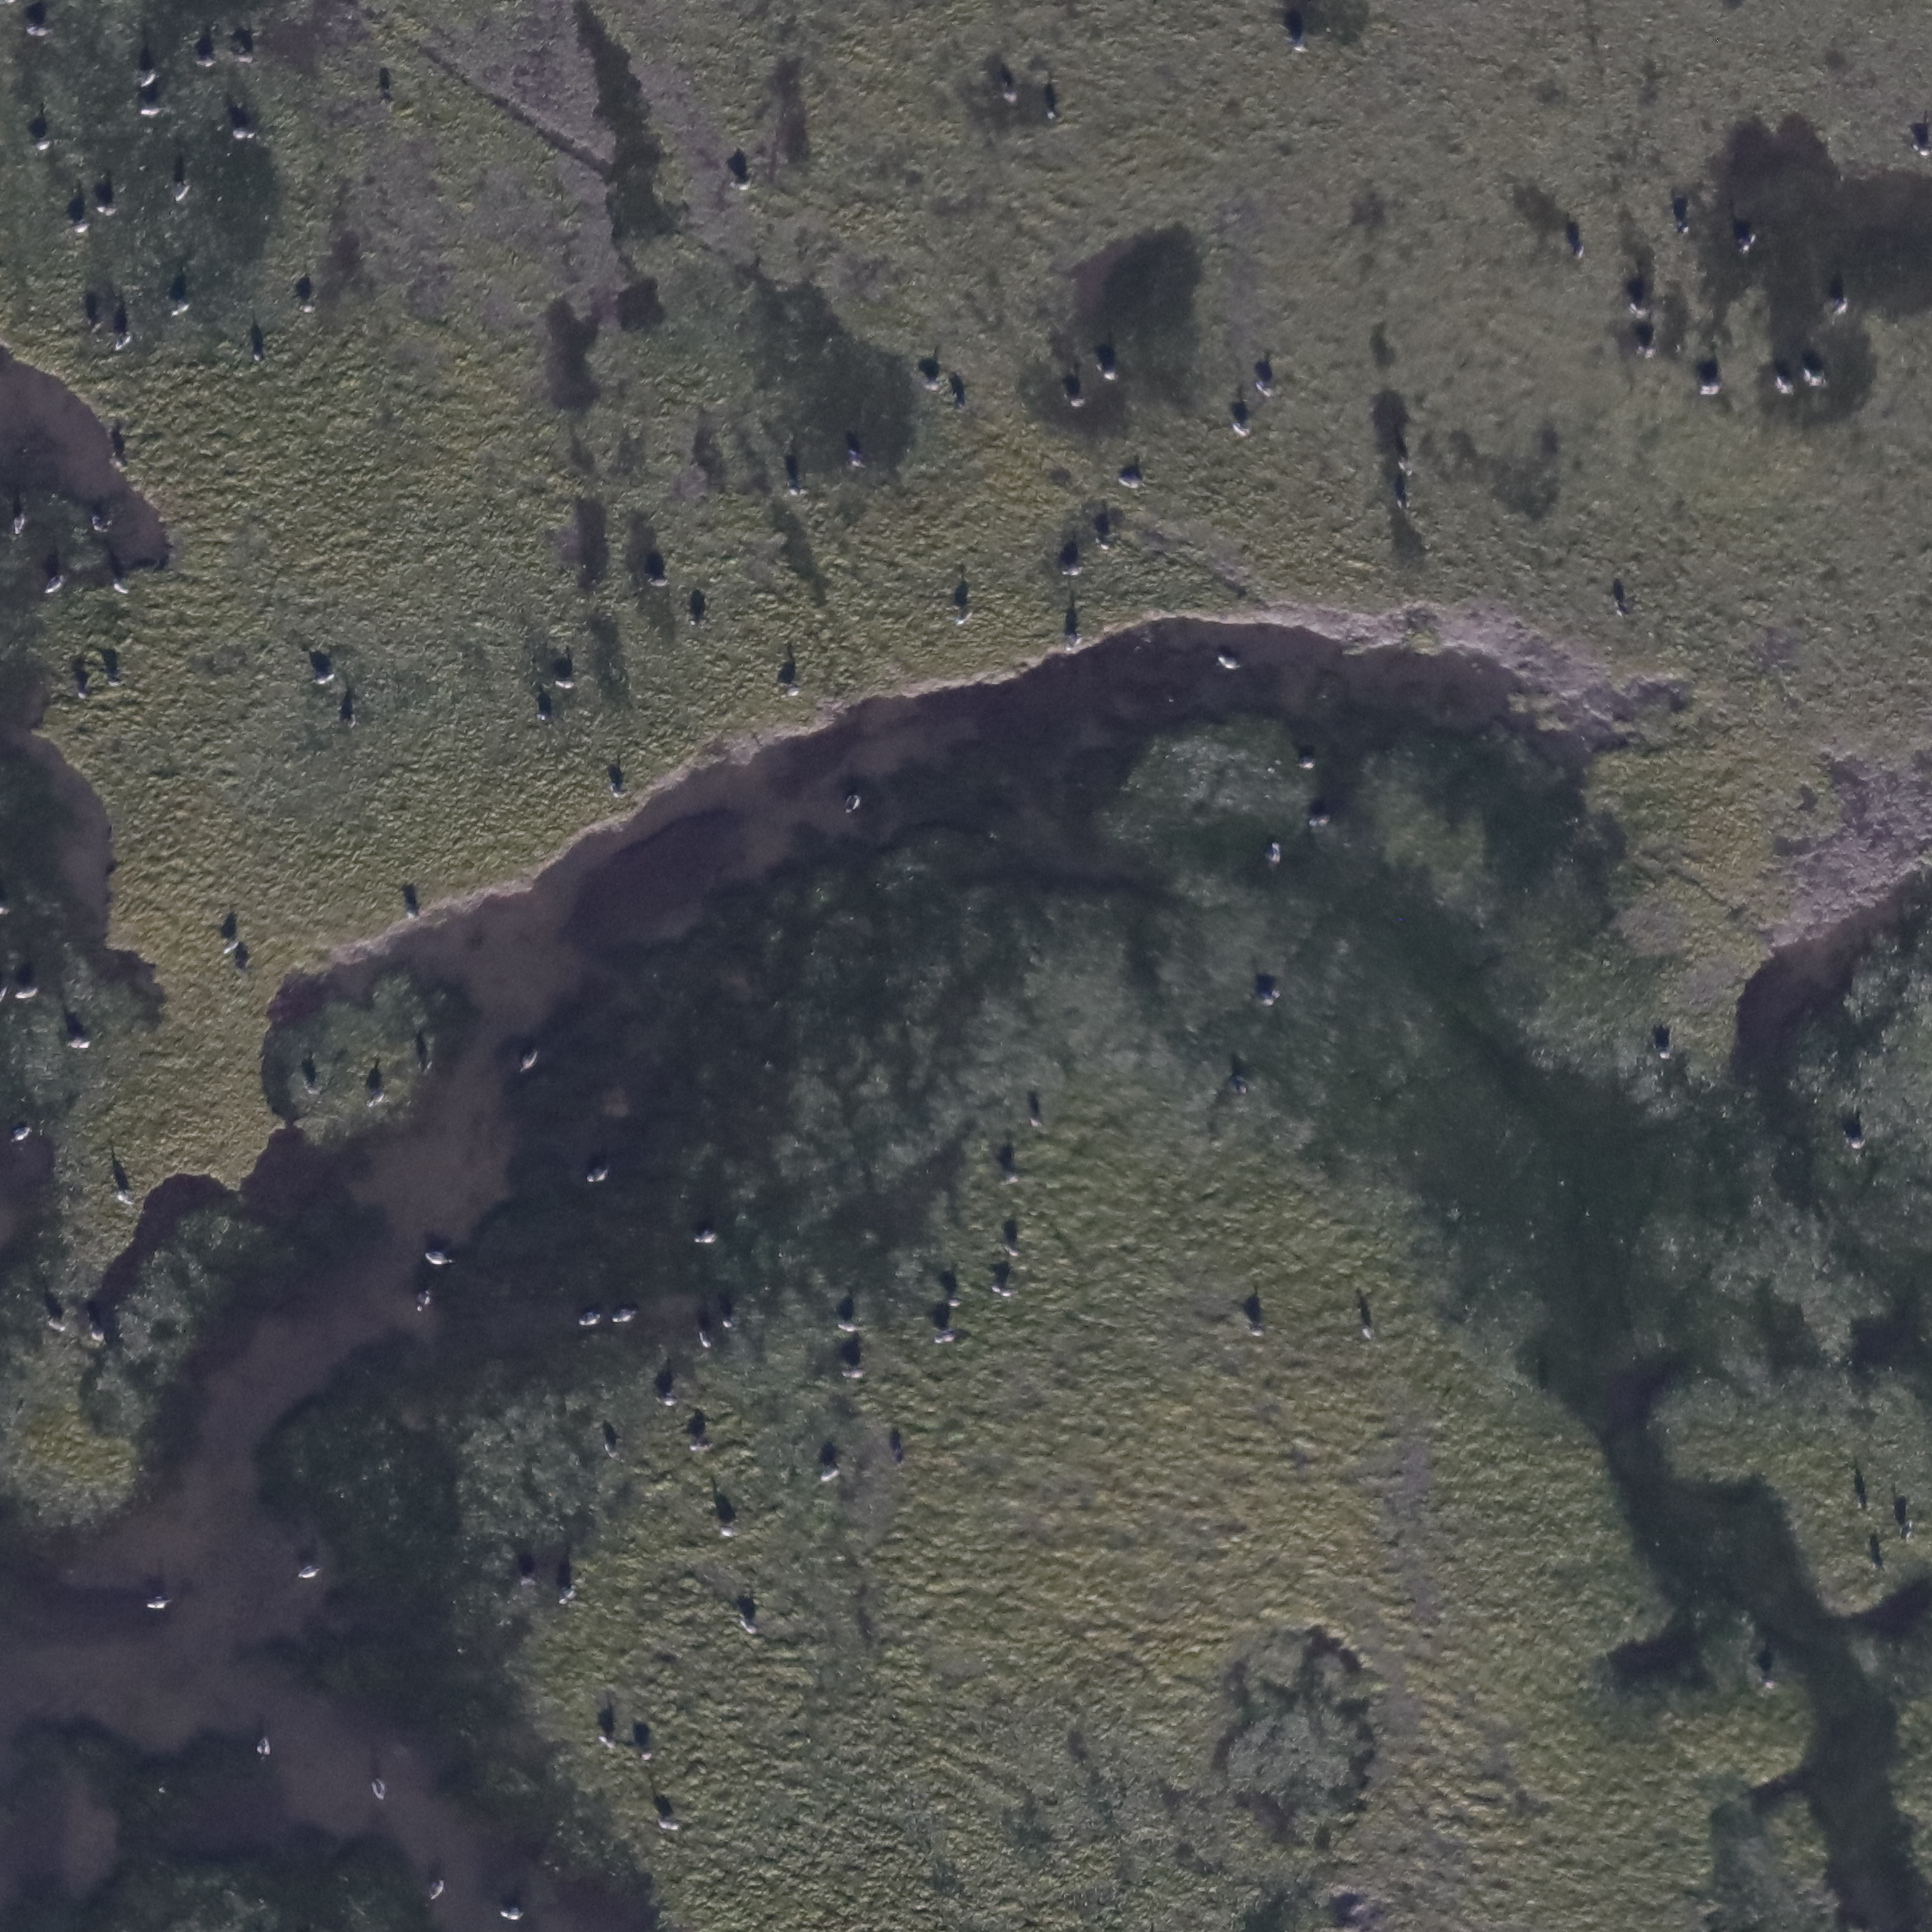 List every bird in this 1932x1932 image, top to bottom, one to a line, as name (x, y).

brant (46, 32)
brant (242, 47)
brant (1302, 47)
brant (212, 55)
brant (145, 76)
brant (1007, 96)
brant (149, 115)
brant (1053, 115)
brant (237, 135)
brant (1932, 137)
brant (35, 143)
brant (740, 175)
brant (177, 187)
brant (91, 213)
brant (1678, 225)
brant (74, 228)
brant (1747, 244)
brant (1583, 252)
brant (311, 299)
brant (1851, 304)
brant (1634, 313)
brant (177, 316)
brant (93, 325)
brant (1643, 346)
brant (115, 348)
brant (258, 354)
brant (1112, 377)
brant (1794, 382)
brant (1823, 383)
brant (1714, 385)
brant (931, 387)
brant (1270, 387)
brant (965, 404)
brant (1081, 404)
brant (1252, 418)
brant (121, 451)
brant (857, 460)
brant (1411, 463)
brant (791, 479)
brant (1127, 480)
brant (1411, 504)
brant (15, 527)
brant (101, 527)
brant (1102, 548)
brant (1069, 571)
brant (125, 582)
brant (661, 582)
brant (63, 585)
brant (1625, 608)
brant (967, 613)
brant (691, 619)
brant (1076, 632)
brant (1233, 652)
brant (578, 675)
brant (111, 678)
brant (328, 681)
brant (84, 687)
brant (794, 689)
brant (549, 712)
brant (346, 718)
brant (1305, 756)
brant (625, 787)
brant (856, 803)
brant (1324, 819)
brant (1267, 851)
brant (414, 897)
brant (0, 907)
brant (227, 947)
brant (254, 976)
brant (33, 995)
brant (1273, 998)
brant (81, 1047)
brant (1662, 1048)
brant (528, 1059)
brant (420, 1066)
brant (311, 1079)
brant (1246, 1086)
brant (385, 1096)
brant (1047, 1113)
brant (23, 1134)
brant (1870, 1141)
brant (595, 1167)
brant (1018, 1167)
brant (119, 1192)
brant (704, 1236)
brant (1026, 1247)
brant (449, 1257)
brant (1012, 1286)
brant (963, 1296)
brant (422, 1305)
brant (598, 1317)
brant (725, 1317)
brant (850, 1320)
brant (53, 1321)
brant (629, 1323)
brant (1260, 1333)
brant (1372, 1334)
brant (88, 1335)
brant (701, 1344)
brant (942, 1345)
brant (858, 1369)
brant (673, 1403)
brant (702, 1441)
brant (612, 1444)
brant (908, 1467)
brant (826, 1470)
brant (1864, 1506)
brant (725, 1524)
brant (1911, 1534)
brant (1884, 1563)
brant (302, 1572)
brant (522, 1577)
brant (573, 1592)
brant (150, 1609)
brant (752, 1617)
brant (1768, 1678)
brant (609, 1739)
brant (269, 1751)
brant (646, 1761)
brant (378, 1792)
brant (671, 1821)
brant (440, 1887)
brant (511, 1915)